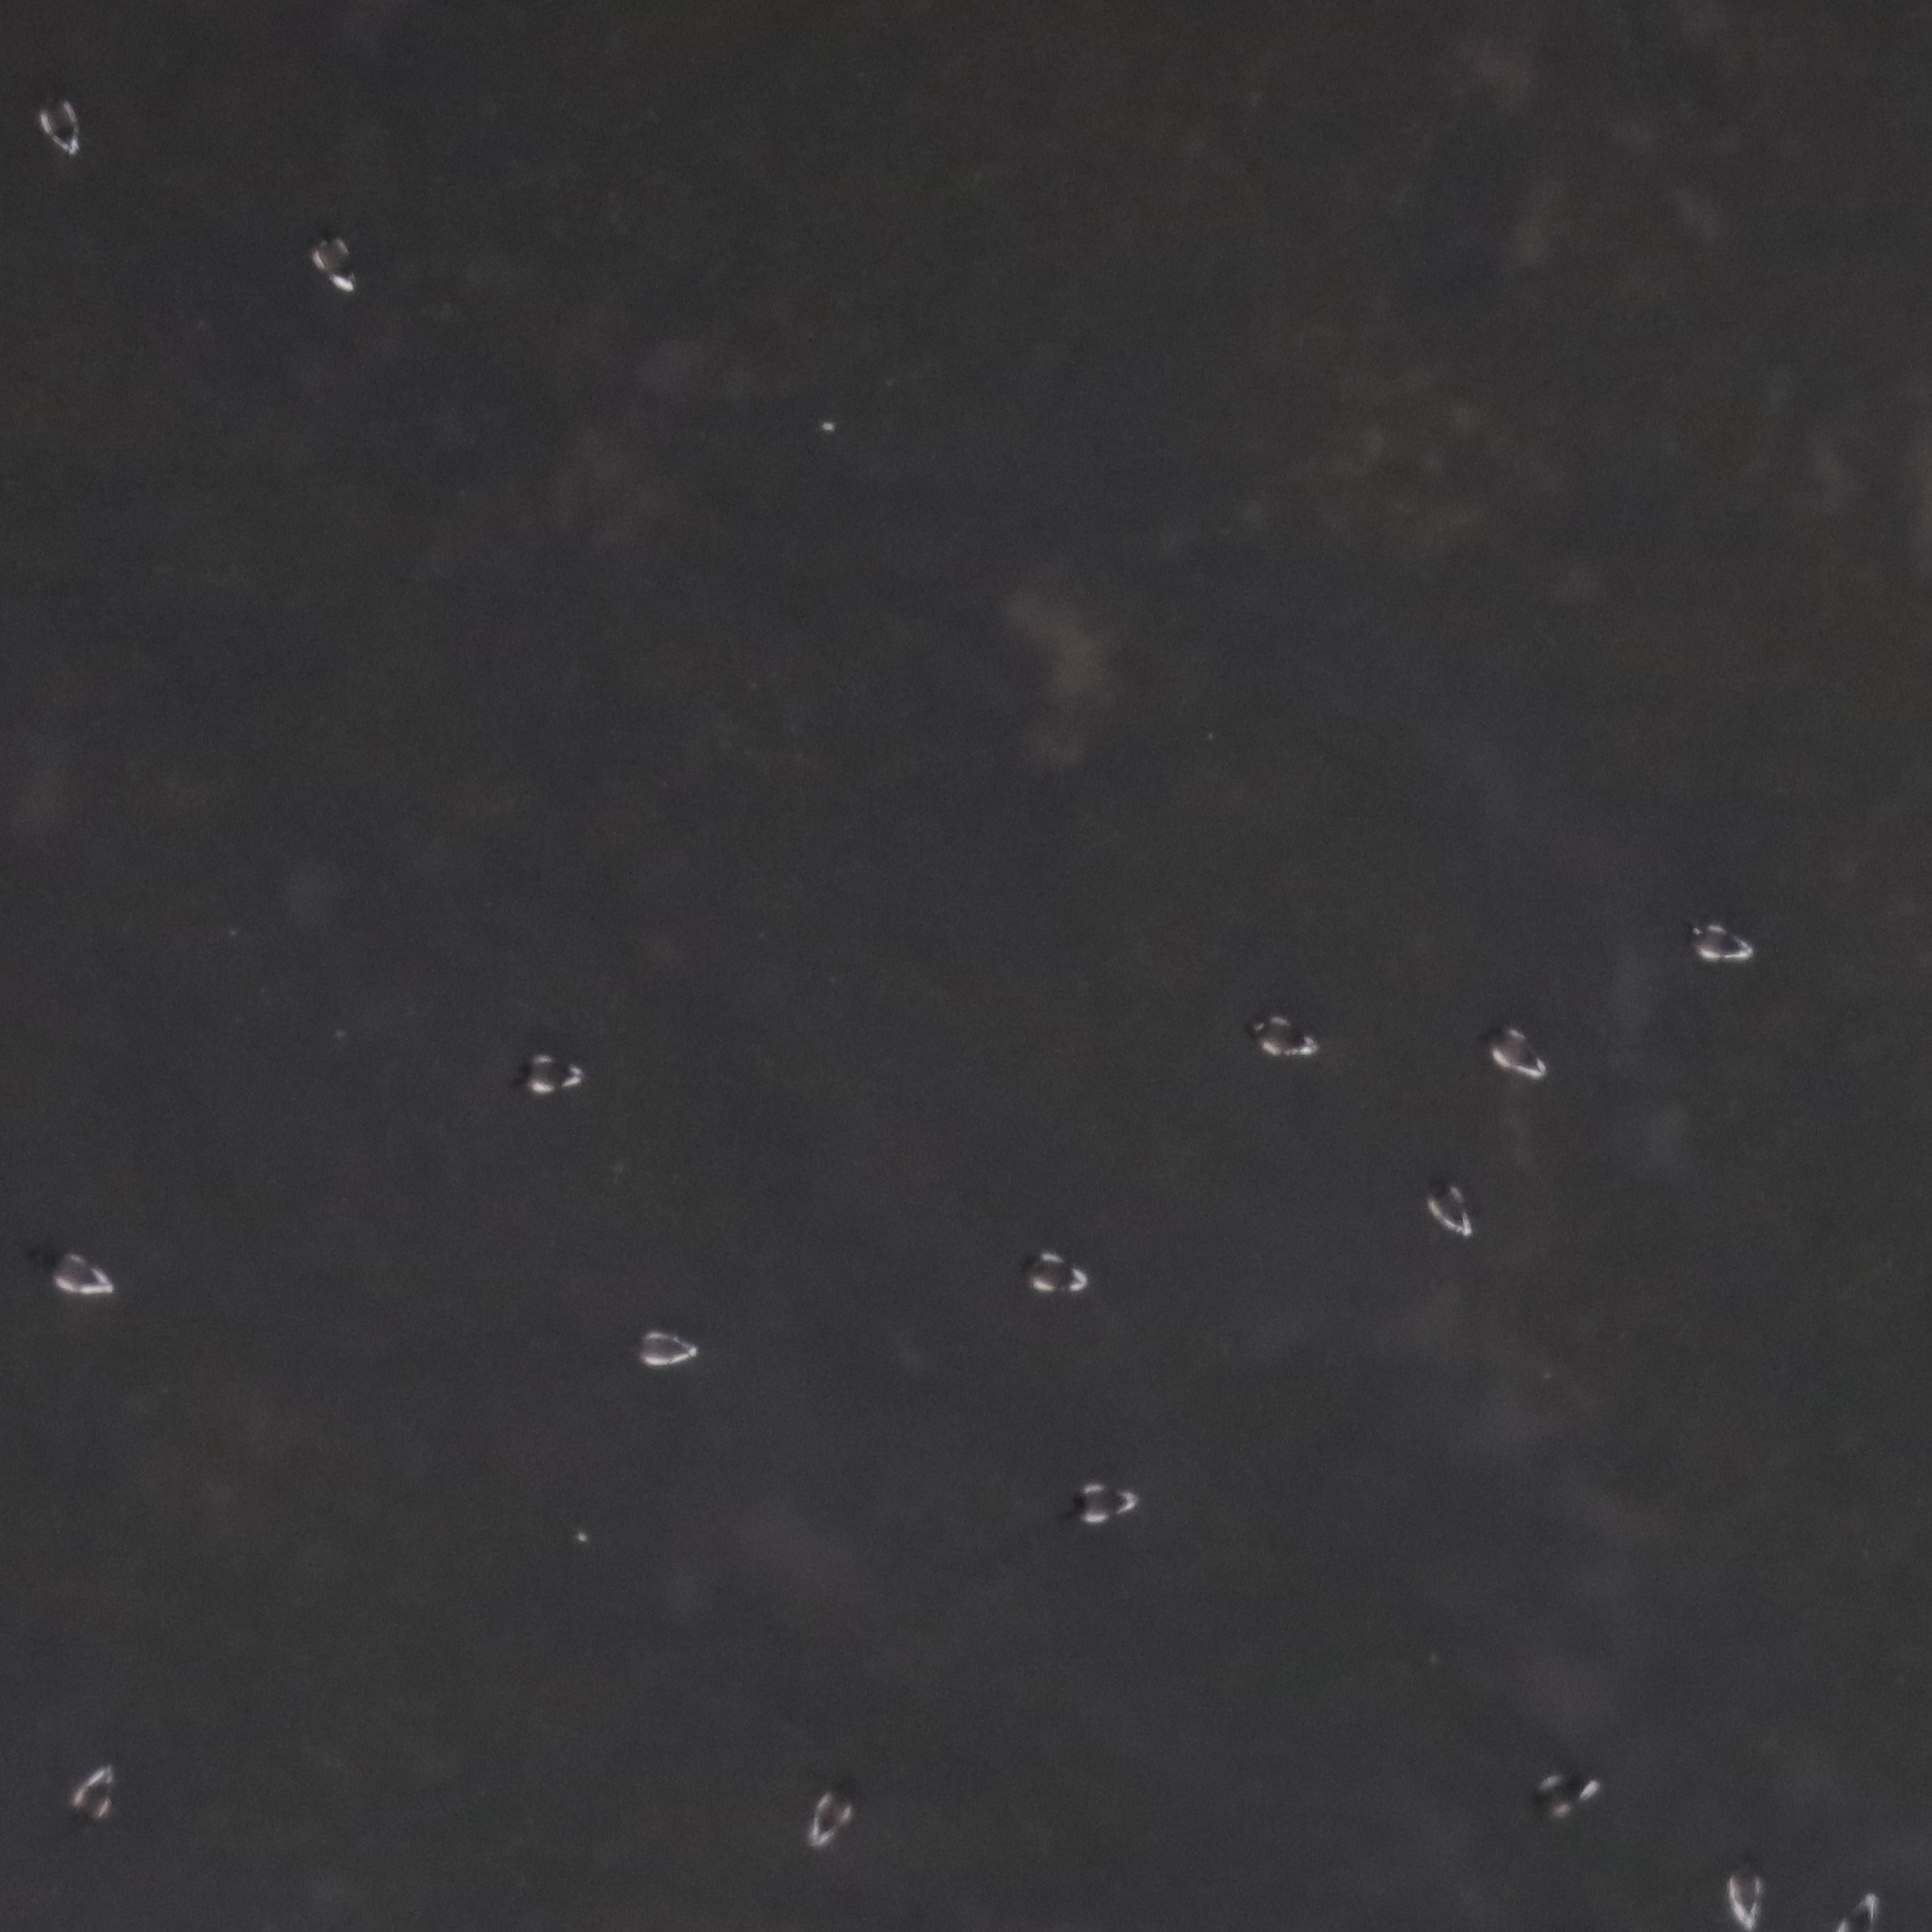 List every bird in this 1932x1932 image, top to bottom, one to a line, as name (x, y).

brant (58, 120)
brant (331, 260)
brant (1719, 942)
brant (1280, 1034)
brant (1515, 1050)
brant (547, 1076)
brant (1451, 1206)
brant (75, 1273)
brant (1053, 1273)
brant (661, 1346)
brant (1104, 1504)
brant (1568, 1794)
brant (93, 1798)
brant (834, 1813)
brant (1743, 1893)
brant (1858, 1927)